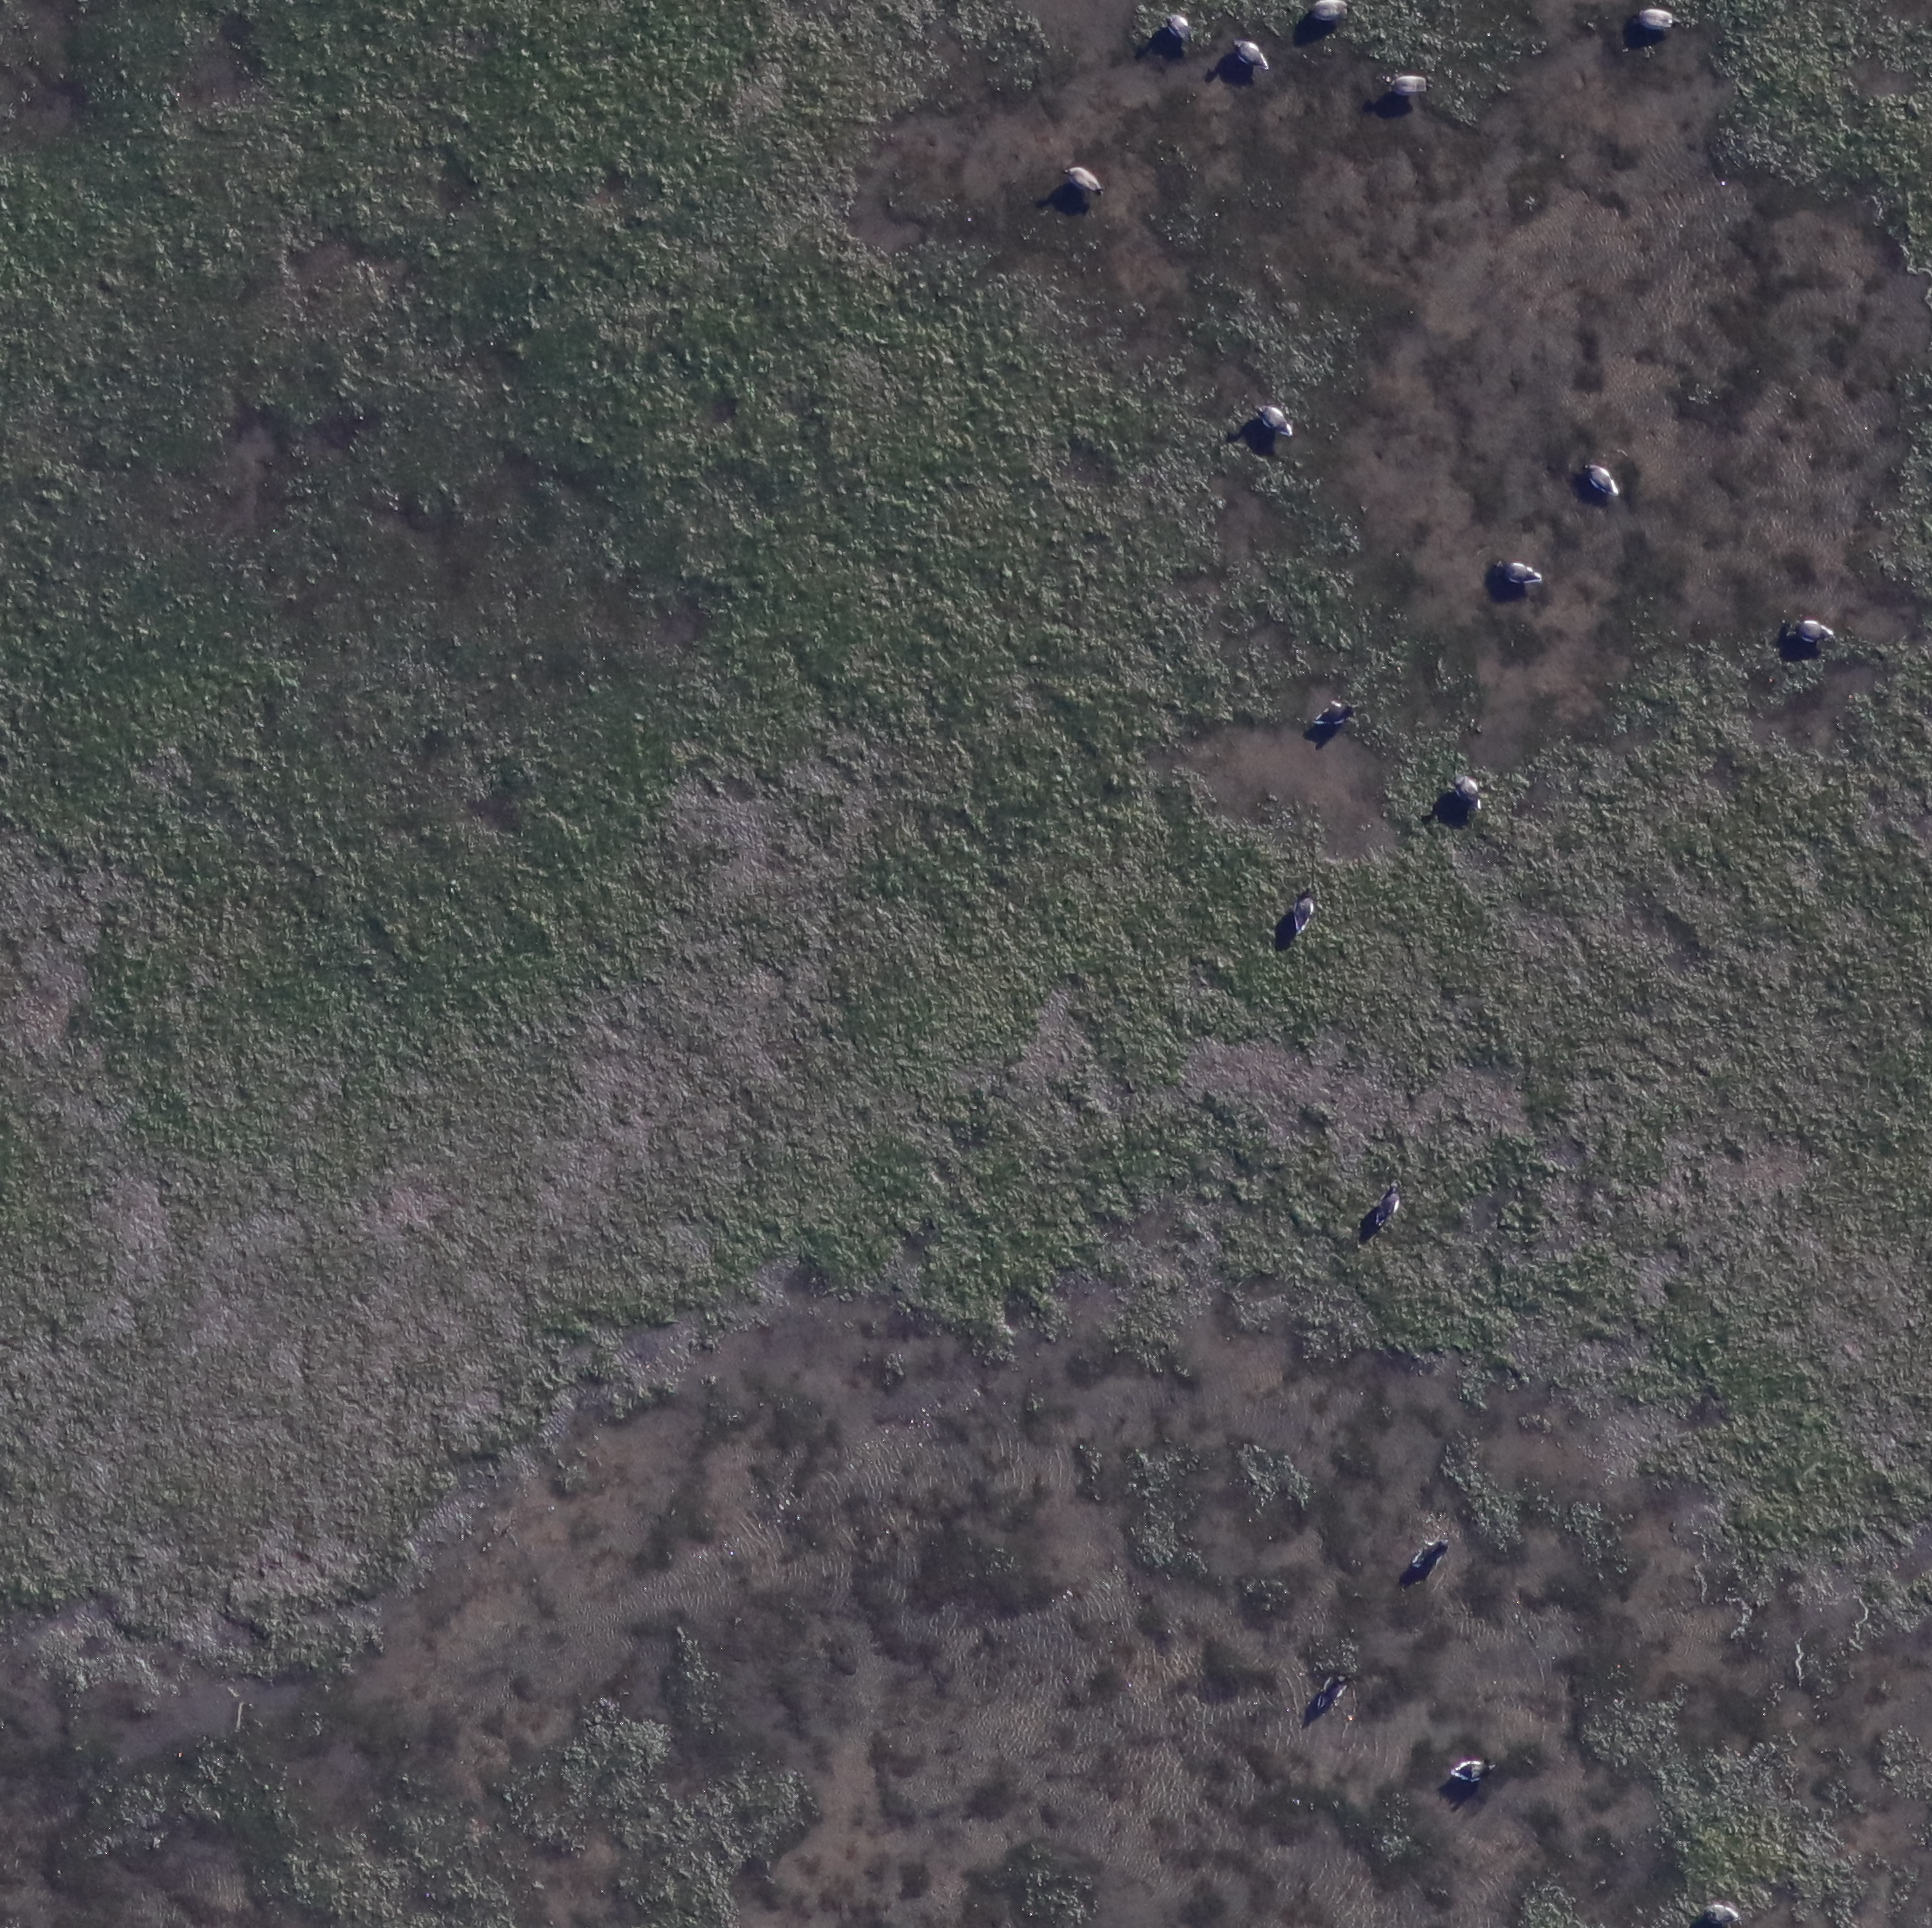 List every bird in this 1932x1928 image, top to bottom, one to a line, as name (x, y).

Canada goose (1328, 8)
Canada goose (1656, 18)
brant (1183, 31)
brant (1252, 59)
Canada goose (1413, 85)
Canada goose (1084, 180)
brant (1277, 419)
brant (1601, 479)
brant (1520, 572)
brant (1813, 630)
brant (1333, 712)
brant (1469, 790)
brant (1306, 916)
brant (1387, 1204)
brant (1430, 1558)
brant (1336, 1686)
brant (1472, 1770)
brant (1724, 1917)